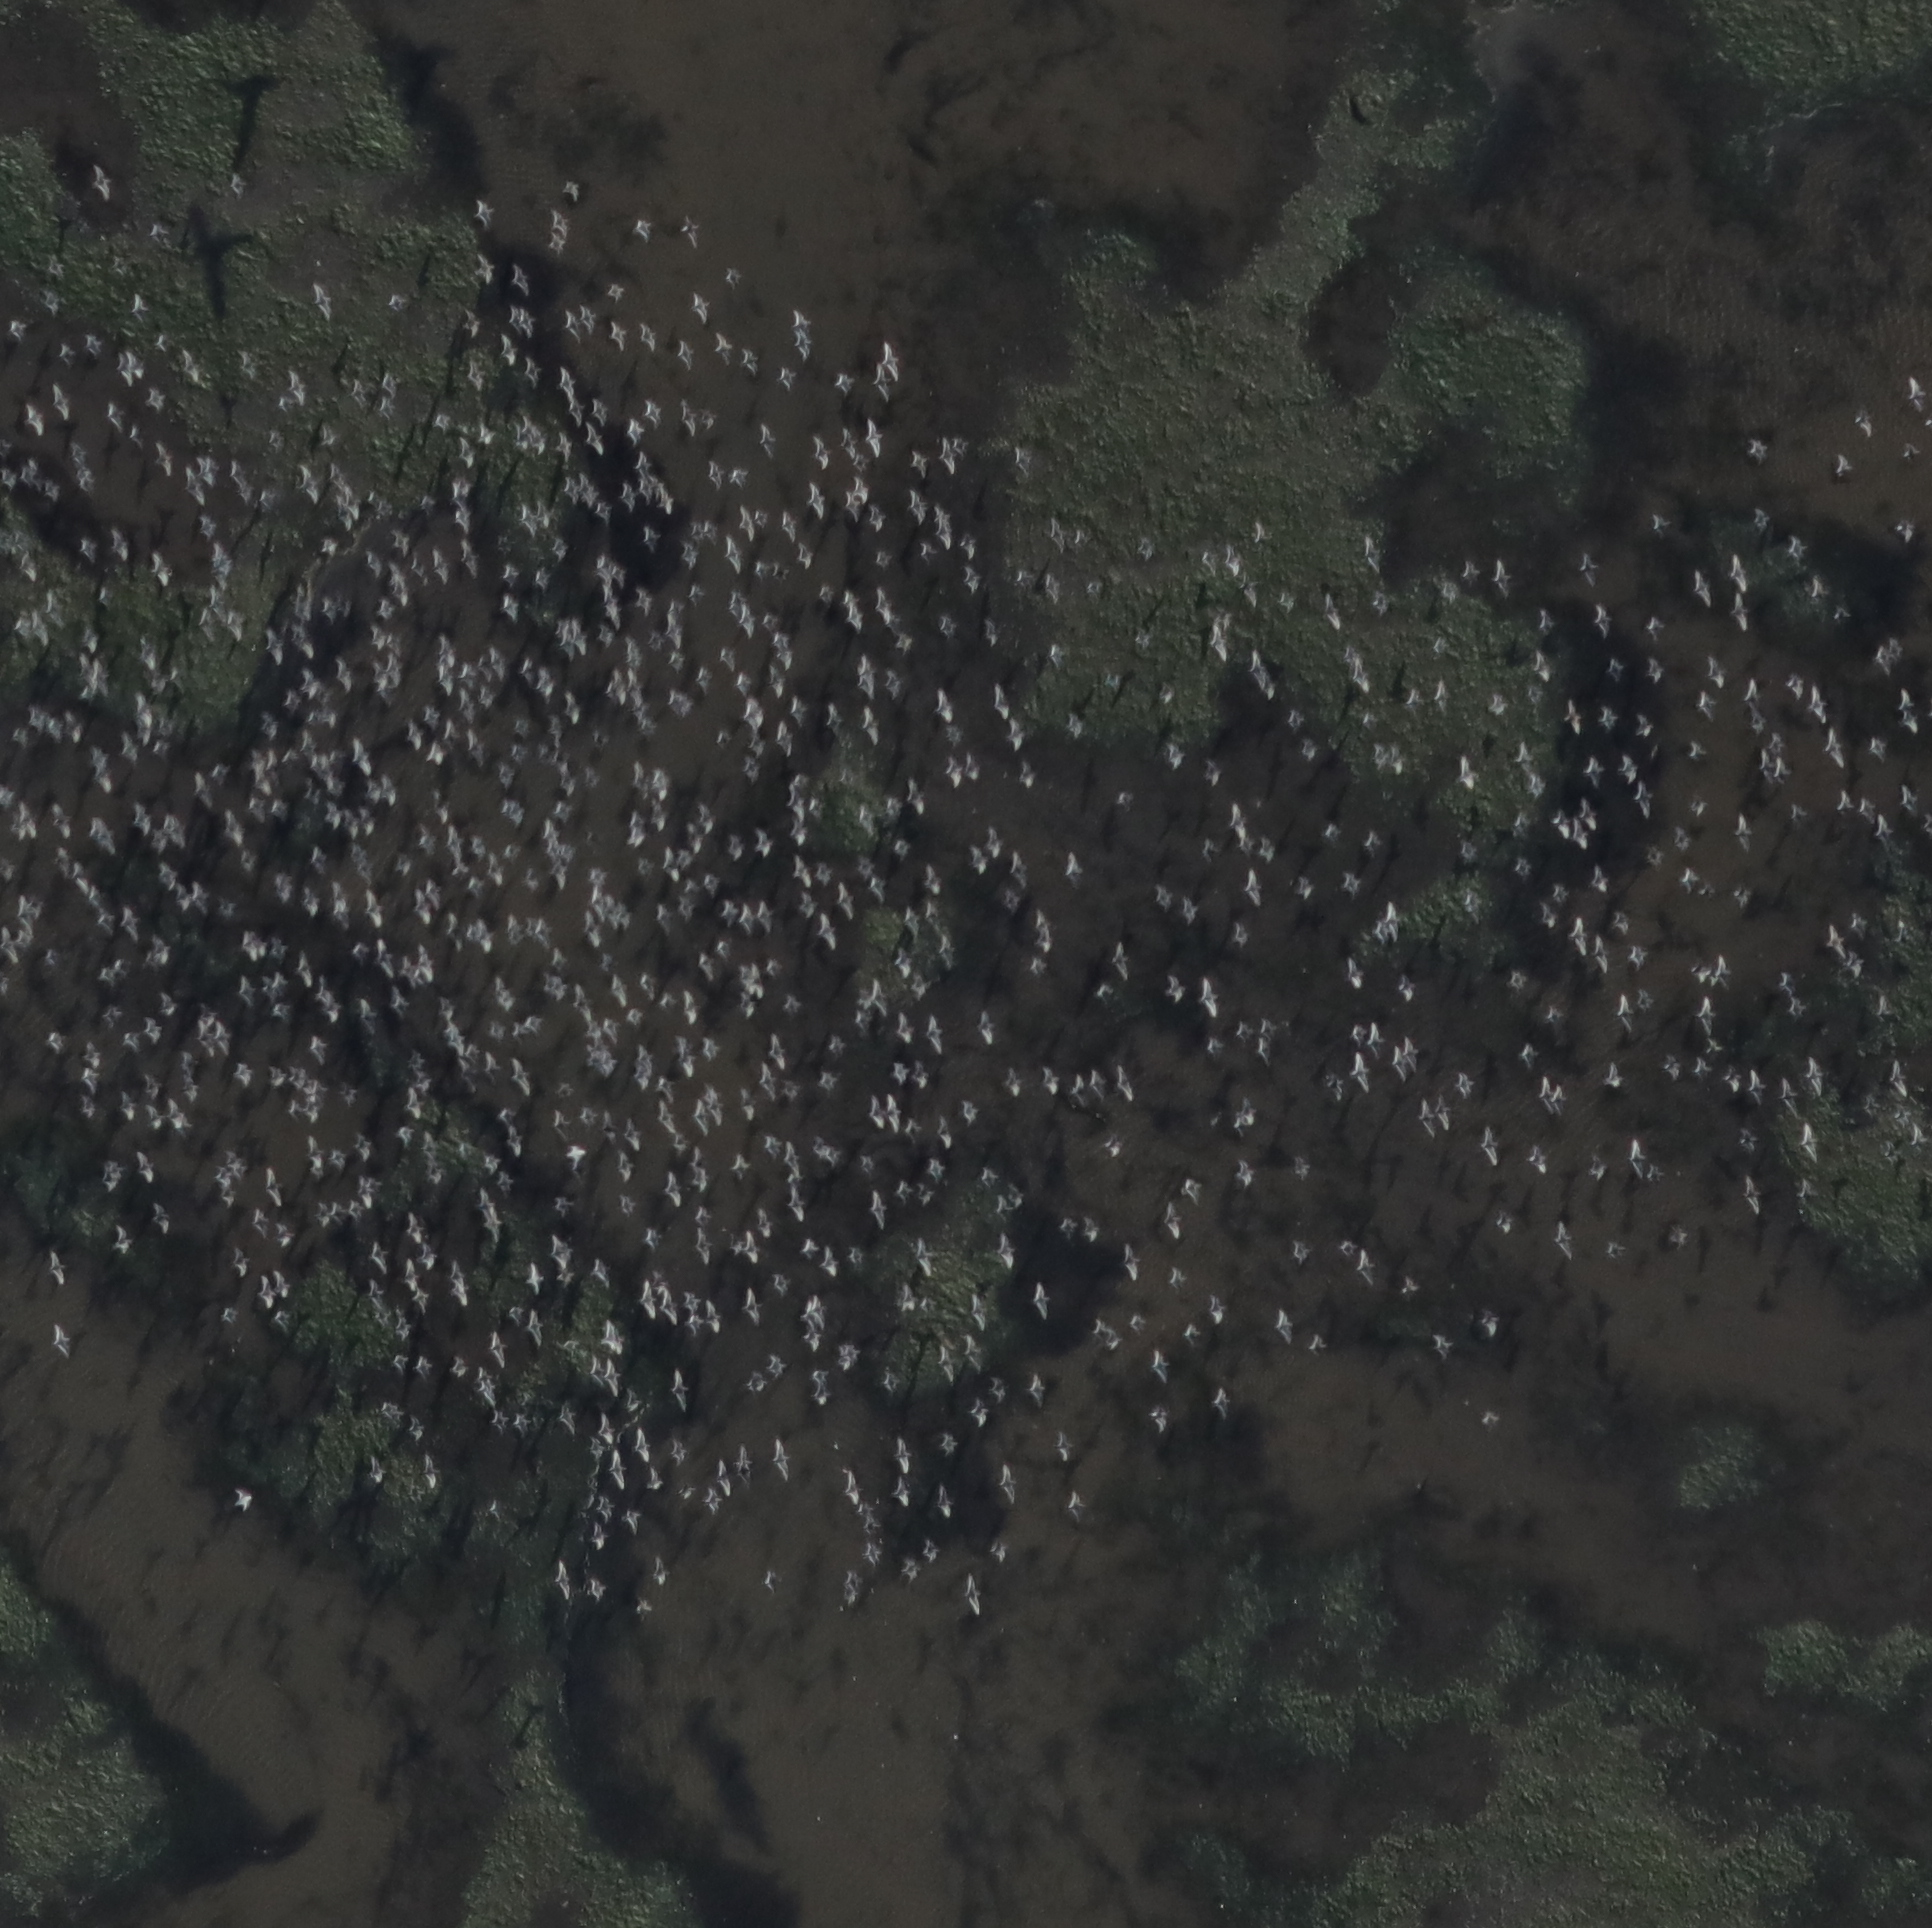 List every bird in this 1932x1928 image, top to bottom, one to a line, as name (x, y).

other bird (100, 181)
other bird (238, 187)
other bird (572, 189)
other bird (481, 213)
other bird (559, 220)
other bird (644, 228)
other bird (690, 230)
other bird (158, 232)
other bird (552, 242)
other bird (119, 267)
other bird (57, 270)
other bird (485, 271)
other bird (733, 276)
other bird (517, 281)
other bird (616, 287)
other bird (322, 300)
other bird (392, 302)
other bird (54, 304)
other bird (138, 308)
other bird (699, 309)
other bird (587, 318)
other bird (533, 321)
other bird (516, 323)
other bird (574, 323)
other bird (805, 323)
other bird (476, 324)
other bird (16, 330)
other bird (621, 334)
other bird (649, 335)
other bird (162, 340)
other bird (805, 341)
other bird (94, 344)
other bird (511, 348)
other bird (724, 350)
other bird (686, 351)
other bird (67, 355)
other bird (749, 361)
other bird (887, 361)
other bird (124, 365)
other bird (250, 365)
other bird (136, 367)
other bird (193, 367)
other bird (534, 371)
other bird (476, 377)
other bird (785, 377)
other bird (389, 382)
other bird (563, 383)
other bird (846, 383)
other bird (883, 383)
other bird (296, 385)
other bird (1916, 393)
other bird (153, 394)
other bird (60, 399)
other bird (363, 399)
other bird (285, 403)
other bird (385, 406)
other bird (567, 409)
other bird (115, 412)
other bird (595, 412)
other bird (651, 414)
other bird (707, 416)
other bird (35, 419)
other bird (693, 419)
other bird (1863, 419)
other bird (444, 424)
other bird (636, 428)
other bird (530, 430)
other bird (488, 435)
other bird (334, 436)
other bird (875, 437)
other bird (765, 439)
other bird (135, 440)
other bird (848, 440)
other bird (276, 442)
other bird (536, 442)
other bird (596, 442)
other bird (560, 444)
other bird (958, 447)
other bird (6, 448)
other bird (463, 448)
other bird (826, 451)
other bird (1758, 451)
other bird (75, 453)
other bird (1910, 453)
other bird (947, 455)
other bird (161, 458)
other bird (1025, 461)
other bird (863, 463)
other bird (918, 464)
other bird (643, 465)
other bird (1844, 467)
other bird (718, 471)
other bird (207, 472)
other bird (237, 472)
other bird (31, 474)
other bird (85, 475)
other bird (739, 476)
other bird (2, 477)
other bird (337, 477)
other bird (311, 484)
other bird (46, 485)
other bird (194, 485)
other bird (648, 487)
other bird (571, 490)
other bird (589, 490)
other bird (243, 491)
other bird (860, 491)
other bird (626, 495)
other bird (353, 496)
other bird (462, 496)
other bird (266, 500)
other bird (667, 500)
other bird (376, 502)
other bird (818, 502)
other bird (428, 503)
other bird (854, 505)
other bird (918, 506)
other bird (601, 509)
other bird (344, 512)
other bird (944, 513)
other bird (543, 515)
other bird (761, 516)
other bird (530, 517)
other bird (878, 517)
other bird (460, 518)
other bird (1761, 520)
other bird (751, 523)
other bird (1660, 525)
other bird (205, 526)
other bird (788, 526)
other bird (711, 527)
other bird (1260, 529)
other bird (1904, 529)
other bird (944, 533)
other bird (1084, 536)
other bird (649, 537)
other bird (698, 538)
other bird (1057, 538)
other bird (400, 545)
other bird (970, 545)
other bird (1794, 546)
other bird (119, 547)
other bird (329, 548)
other bird (559, 549)
other bird (927, 549)
other bird (1145, 550)
other bird (92, 551)
other bird (735, 551)
other bird (807, 553)
other bird (687, 554)
other bird (1370, 554)
other bird (1232, 557)
other bird (224, 558)
other bird (603, 559)
other bird (887, 559)
other bird (471, 560)
other bird (1212, 562)
other bird (31, 564)
other bird (374, 564)
other bird (444, 566)
other bird (418, 567)
other bird (159, 568)
other bird (1589, 568)
other bird (620, 570)
other bird (763, 571)
other bird (398, 572)
other bird (782, 573)
other bird (1739, 574)
other bird (1469, 575)
other bird (217, 576)
other bird (510, 577)
other bird (972, 577)
other bird (542, 578)
other bird (1020, 579)
other bird (1505, 581)
other bird (1095, 586)
other bird (1246, 586)
other bird (1051, 589)
other bird (1703, 589)
other bird (1822, 591)
other bird (608, 592)
other bird (1449, 593)
other bird (695, 594)
other bird (396, 595)
other bird (827, 595)
other bird (106, 596)
other bird (649, 598)
other bird (1383, 598)
other bird (294, 600)
other bird (1286, 600)
other bird (847, 601)
other bird (213, 604)
other bird (308, 605)
other bird (885, 605)
other bird (514, 606)
other bird (678, 606)
other bird (56, 607)
other bird (613, 607)
other bird (732, 607)
other bird (386, 610)
other bird (1334, 610)
other bird (331, 611)
other bird (1740, 611)
other bird (857, 612)
other bird (1841, 614)
other bird (746, 617)
other bird (209, 620)
other bird (1227, 620)
other bird (1604, 620)
other bird (1547, 621)
other bird (771, 622)
other bird (24, 624)
other bird (37, 624)
other bird (235, 625)
other bird (672, 627)
other bird (947, 627)
other bird (1655, 628)
other bird (609, 629)
other bird (991, 632)
other bird (583, 636)
other bird (377, 637)
other bird (904, 637)
other bird (1143, 637)
other bird (656, 638)
other bird (94, 639)
other bird (305, 639)
other bird (782, 641)
other bird (564, 642)
other bird (1224, 643)
other bird (395, 644)
other bird (634, 647)
other bird (1442, 647)
other bird (274, 648)
other bird (1896, 648)
other bird (1059, 653)
other bird (450, 656)
other bird (785, 656)
other bird (1352, 656)
other bird (727, 658)
other bird (1884, 659)
other bird (681, 660)
other bird (150, 661)
other bird (497, 661)
other bird (389, 663)
other bird (1539, 666)
other bird (1616, 669)
other bird (1655, 669)
other bird (86, 670)
other bird (530, 670)
other bird (868, 670)
other bird (1261, 670)
other bird (485, 672)
other bird (343, 673)
other bird (463, 674)
other bird (1718, 675)
other bird (703, 677)
other bird (1360, 677)
other bird (158, 679)
other bird (101, 681)
other bird (384, 681)
other bird (742, 681)
other bird (1115, 681)
other bird (775, 682)
other bird (447, 683)
other bird (547, 684)
other bird (861, 684)
other bird (308, 685)
other bird (639, 686)
other bird (894, 686)
other bird (619, 687)
other bird (1798, 687)
other bird (1269, 690)
other bird (1169, 691)
other bird (1537, 692)
other bird (1753, 694)
other bird (1440, 696)
other bird (297, 697)
other bird (1415, 700)
other bird (484, 701)
other bird (681, 701)
other bird (1907, 702)
other bird (1003, 703)
other bird (1707, 704)
other bird (143, 705)
other bird (799, 706)
other bird (946, 706)
other bird (1819, 706)
other bird (1499, 708)
other bird (472, 711)
other bird (573, 711)
other bird (754, 711)
other bird (325, 713)
other bird (640, 714)
other bird (37, 717)
other bird (1576, 717)
other bird (1607, 717)
other bird (431, 719)
other bird (871, 720)
other bird (835, 721)
other bird (1297, 721)
other bird (1367, 721)
other bird (1910, 721)
other bird (1075, 722)
other bird (1760, 722)
other bird (148, 724)
other bird (649, 725)
other bird (1642, 725)
other bird (48, 727)
other bird (70, 727)
other bird (269, 727)
other bird (451, 727)
other bird (524, 727)
other bird (554, 729)
other bird (956, 733)
other bird (1018, 733)
other bird (413, 736)
other bird (723, 737)
other bird (779, 739)
other bird (602, 740)
other bird (759, 741)
other bird (311, 744)
other bird (476, 745)
other bird (1876, 745)
other bird (134, 746)
other bird (1775, 746)
other bird (160, 749)
other bird (1835, 749)
other bird (1311, 750)
other bird (1697, 750)
other bird (519, 752)
other bird (548, 752)
other bird (98, 754)
other bird (441, 754)
other bird (1177, 755)
other bird (1383, 755)
other bird (290, 756)
other bird (256, 757)
other bird (1396, 757)
other bird (1527, 758)
other bird (335, 763)
other bird (363, 763)
other bird (1767, 765)
other bird (952, 766)
other bird (319, 769)
other bird (751, 770)
other bird (97, 771)
other bird (1632, 771)
other bird (1212, 772)
other bird (1596, 772)
other bird (219, 774)
other bird (592, 774)
other bird (1030, 774)
other bird (1467, 774)
other bird (974, 775)
other bird (1781, 776)
other bird (639, 777)
other bird (503, 778)
other bird (566, 779)
other bird (261, 782)
other bird (331, 782)
other bird (1537, 785)
other bird (201, 788)
other bird (376, 788)
other bird (388, 789)
other bird (311, 792)
other bird (661, 792)
other bird (915, 796)
other bird (793, 797)
other bird (1128, 799)
other bird (1644, 799)
other bird (6, 800)
other bird (1910, 801)
other bird (889, 803)
other bird (255, 805)
other bird (1698, 805)
other bird (1845, 805)
other bird (502, 806)
other bird (565, 806)
other bird (815, 808)
other bird (281, 809)
other bird (441, 809)
other bird (1866, 811)
other bird (518, 812)
other bird (1798, 813)
other bird (145, 816)
other bird (335, 816)
other bird (1588, 816)
other bird (660, 817)
other bird (705, 820)
other bird (31, 821)
other bird (62, 822)
other bird (868, 822)
other bird (1237, 822)
other bird (1563, 822)
other bird (1521, 823)
other bird (367, 824)
other bird (231, 826)
other bird (1930, 826)
other bird (354, 828)
other bird (546, 828)
other bird (1880, 828)
other bird (13, 829)
other bird (96, 829)
other bird (177, 829)
other bird (802, 830)
other bird (1743, 831)
other bird (1332, 832)
other bird (639, 834)
other bird (1581, 835)
other bird (1375, 837)
other bird (160, 838)
other bird (428, 838)
other bird (108, 839)
other bird (451, 839)
other bird (697, 839)
other bird (1682, 839)
other bird (595, 840)
other bird (768, 844)
other bird (998, 845)
other bird (1263, 845)
other bird (482, 846)
other bird (1207, 847)
other bird (737, 848)
other bird (1245, 848)
other bird (553, 849)
other bird (902, 849)
other bird (360, 853)
other bird (508, 854)
other bird (1470, 855)
other bird (1655, 855)
other bird (981, 857)
other bird (685, 858)
other bird (315, 859)
other bird (249, 860)
other bird (60, 862)
other bird (405, 864)
other bird (673, 865)
other bird (363, 866)
other bird (637, 866)
other bird (863, 866)
other bird (464, 867)
other bird (1018, 868)
other bird (1524, 868)
other bird (7, 869)
other bird (500, 869)
other bird (559, 870)
other bird (799, 870)
other bird (163, 871)
other bird (827, 872)
other bird (1072, 872)
other bird (595, 877)
other bird (532, 878)
other bird (85, 880)
other bird (712, 881)
other bird (1601, 882)
other bird (1690, 882)
other bird (932, 883)
other bird (1352, 884)
other bird (472, 886)
other bird (878, 886)
other bird (1306, 886)
other bird (1253, 887)
other bird (286, 889)
other bird (692, 889)
other bird (1706, 889)
other bird (435, 894)
other bird (1561, 894)
other bird (1741, 896)
other bird (1012, 897)
other bird (183, 898)
other bird (204, 898)
other bird (340, 898)
other bird (1165, 898)
other bird (94, 899)
other bird (810, 899)
other bird (309, 900)
other bird (847, 902)
other bird (603, 903)
other bird (687, 904)
other bird (224, 905)
other bird (375, 906)
other bird (1473, 906)
other bird (421, 907)
other bird (727, 909)
other bird (27, 911)
other bird (344, 911)
other bird (1190, 911)
other bird (626, 915)
other bird (929, 915)
other bird (1549, 915)
other bird (615, 916)
other bird (1621, 918)
other bird (669, 920)
other bird (762, 920)
other bird (1393, 920)
other bird (917, 921)
other bird (1042, 921)
other bird (751, 922)
other bird (1853, 922)
other bird (126, 923)
other bird (109, 928)
other bird (592, 928)
other bird (828, 929)
other bird (454, 930)
other bird (471, 930)
other bird (513, 931)
other bird (531, 931)
other bird (1381, 931)
other bird (1900, 934)
other bird (1580, 935)
other bird (1240, 936)
other bird (543, 937)
other bird (261, 940)
other bird (484, 942)
other bird (1836, 942)
other bird (12, 944)
other bird (1049, 944)
other bird (247, 945)
other bird (359, 946)
other bird (725, 946)
other bird (163, 948)
other bird (944, 951)
other bird (277, 952)
other bird (1598, 952)
other bird (51, 956)
other bird (1635, 956)
other bird (388, 957)
other bird (606, 959)
other bird (1120, 959)
other bird (149, 960)
other bird (1851, 960)
other bird (705, 961)
other bird (426, 963)
other bird (560, 963)
other bird (905, 964)
other bird (125, 966)
other bird (771, 966)
other bird (1040, 966)
other bird (306, 969)
other bird (410, 970)
other bird (1700, 970)
other bird (1723, 972)
other bird (104, 973)
other bird (753, 973)
other bird (1355, 973)
other bird (1517, 980)
other bird (281, 981)
other bird (1716, 981)
other bird (648, 984)
other bird (920, 984)
other bird (550, 985)
other bird (1407, 985)
other bird (559, 986)
other bird (619, 986)
other bird (1788, 986)
other bird (266, 987)
other bird (756, 988)
other bird (1176, 990)
other bird (1104, 991)
other bird (247, 992)
other bird (322, 993)
other bird (507, 997)
other bird (1206, 997)
other bird (875, 998)
other bird (1644, 999)
other bird (580, 1002)
other bird (668, 1002)
other bird (398, 1003)
other bird (170, 1005)
other bird (692, 1005)
other bird (280, 1006)
other bird (751, 1006)
other bird (446, 1007)
other bird (791, 1007)
other bird (1887, 1011)
other bird (334, 1012)
other bird (1623, 1012)
other bird (1795, 1012)
other bird (212, 1014)
other bird (366, 1014)
other bird (866, 1015)
other bird (1706, 1015)
other bird (114, 1016)
other bird (638, 1016)
other bird (1554, 1016)
other bird (536, 1025)
other bird (590, 1027)
other bird (614, 1027)
other bird (984, 1027)
other bird (906, 1028)
other bird (153, 1029)
other bird (1244, 1029)
other bird (518, 1031)
other bird (1267, 1031)
other bird (1358, 1031)
other bird (496, 1032)
other bird (207, 1034)
other bird (934, 1034)
other bird (126, 1035)
other bird (223, 1036)
other bird (451, 1038)
other bird (57, 1039)
other bird (1375, 1041)
other bird (836, 1047)
other bird (1214, 1047)
other bird (1712, 1048)
other bird (319, 1049)
other bird (682, 1049)
other bird (712, 1050)
other bird (1267, 1050)
other bird (1410, 1051)
other bird (468, 1052)
other bird (92, 1053)
other bird (644, 1053)
other bird (1529, 1053)
other bird (779, 1054)
other bird (599, 1056)
other bird (418, 1058)
other bird (187, 1061)
other bird (608, 1061)
other bird (1399, 1061)
other bird (489, 1067)
other bird (1703, 1067)
other bird (1674, 1068)
other bird (902, 1070)
other bird (1358, 1072)
other bird (245, 1073)
other bird (425, 1073)
other bird (471, 1073)
other bird (520, 1074)
other bird (1813, 1075)
other bird (277, 1077)
other bird (921, 1077)
other bird (296, 1078)
other bird (1897, 1078)
other bird (92, 1079)
other bird (828, 1079)
other bird (1050, 1079)
other bird (1613, 1079)
other bird (1729, 1079)
other bird (641, 1080)
other bird (768, 1081)
other bird (1018, 1083)
other bird (1337, 1083)
other bird (1462, 1083)
other bird (1127, 1084)
other bird (1103, 1086)
other bird (152, 1087)
other bird (192, 1087)
other bird (563, 1088)
other bird (665, 1088)
other bird (1081, 1088)
other bird (1755, 1088)
other bird (790, 1089)
other bird (709, 1090)
other bird (317, 1091)
other bird (1560, 1093)
other bird (1546, 1094)
other bird (1788, 1095)
other bird (349, 1096)
other bird (409, 1099)
other bird (749, 1103)
other bird (124, 1105)
other bird (1872, 1107)
other bird (89, 1108)
other bird (295, 1109)
other bird (310, 1110)
other bird (717, 1110)
other bird (892, 1110)
other bird (1250, 1110)
other bird (1440, 1111)
other bird (972, 1112)
other bird (661, 1113)
other bird (508, 1114)
other bird (1426, 1114)
other bird (593, 1115)
other bird (696, 1115)
other bird (878, 1115)
other bird (177, 1116)
other bird (1903, 1117)
other bird (157, 1118)
other bird (561, 1121)
other bird (1241, 1123)
other bird (911, 1127)
other bird (610, 1129)
other bird (943, 1133)
other bird (408, 1134)
other bird (633, 1136)
other bird (1919, 1139)
other bird (515, 1140)
other bird (1749, 1140)
other bird (1114, 1142)
other bird (1487, 1142)
other bird (1810, 1143)
other bird (361, 1147)
other bird (430, 1147)
other bird (683, 1147)
other bird (772, 1147)
other bird (821, 1147)
other bird (311, 1150)
other bird (334, 1150)
other bird (1892, 1153)
other bird (575, 1157)
other bird (790, 1157)
other bird (833, 1157)
other bird (1538, 1158)
other bird (231, 1159)
other bird (697, 1159)
other bird (493, 1160)
other bird (1641, 1161)
other bird (866, 1162)
other bird (1304, 1167)
other bird (124, 1168)
other bird (432, 1168)
other bird (629, 1168)
other bird (740, 1168)
other bird (934, 1168)
other bird (1597, 1168)
other bird (317, 1170)
other bird (147, 1171)
other bird (240, 1171)
other bird (224, 1174)
other bird (1655, 1175)
other bird (1246, 1176)
other bird (989, 1178)
other bird (110, 1179)
other bird (702, 1179)
other bird (793, 1180)
other bird (506, 1183)
other bird (677, 1187)
other bird (269, 1188)
other bird (366, 1189)
other bird (1191, 1190)
other bird (901, 1191)
other bird (1806, 1191)
other bird (926, 1196)
other bird (1752, 1196)
other bird (1018, 1197)
other bird (228, 1199)
other bird (795, 1202)
other bird (626, 1204)
other bird (562, 1205)
other bird (1001, 1206)
other bird (487, 1207)
other bird (879, 1210)
other bird (325, 1211)
other bird (336, 1212)
other bird (353, 1212)
other bird (158, 1217)
other bird (261, 1218)
other bird (703, 1219)
other bird (1173, 1220)
other bird (1503, 1221)
other bird (764, 1225)
other bird (1068, 1227)
other bird (420, 1228)
other bird (1091, 1231)
other bird (287, 1233)
other bird (655, 1236)
other bird (1679, 1237)
other bird (121, 1239)
other bird (1566, 1240)
other bird (736, 1246)
other bird (1347, 1246)
other bird (704, 1247)
other bird (564, 1248)
other bird (810, 1249)
other bird (1005, 1250)
other bird (1617, 1250)
other bird (751, 1252)
other bird (1301, 1252)
other bird (855, 1255)
other bird (379, 1257)
other bird (927, 1258)
other bird (245, 1259)
other bird (429, 1261)
other bird (830, 1262)
other bird (1128, 1262)
other bird (1364, 1267)
other bird (58, 1268)
other bird (459, 1272)
other bird (603, 1272)
other bird (566, 1274)
other bird (410, 1276)
other bird (537, 1277)
other bird (658, 1281)
other bird (1178, 1282)
other bird (781, 1283)
other bird (285, 1284)
other bird (1410, 1286)
other bird (377, 1290)
other bird (460, 1290)
other bird (268, 1292)
other bird (423, 1297)
other bird (907, 1298)
other bird (1040, 1298)
other bird (650, 1301)
other bird (692, 1302)
other bird (930, 1304)
other bird (669, 1308)
other bird (752, 1309)
other bird (1217, 1310)
other bird (517, 1313)
other bird (978, 1313)
other bird (281, 1314)
other bird (819, 1315)
other bird (232, 1317)
other bird (381, 1317)
other bird (711, 1317)
other bird (809, 1318)
other bird (1487, 1319)
other bird (695, 1322)
other bird (1138, 1324)
other bird (402, 1325)
other bird (1285, 1328)
other bird (536, 1329)
other bird (1101, 1330)
other bird (1194, 1334)
other bird (64, 1340)
other bird (611, 1340)
other bird (813, 1340)
other bird (622, 1341)
other bird (1114, 1342)
other bird (1442, 1345)
other bird (497, 1346)
other bird (571, 1346)
other bird (1319, 1347)
other bird (852, 1352)
other bird (973, 1355)
other bird (399, 1358)
other bird (844, 1362)
other bird (949, 1362)
other bird (778, 1364)
other bird (422, 1365)
other bird (1162, 1366)
other bird (460, 1368)
other bird (597, 1372)
other bird (819, 1376)
other bird (484, 1377)
other bird (613, 1377)
other bird (890, 1381)
other bird (757, 1382)
other bird (1035, 1390)
other bird (490, 1391)
other bird (682, 1391)
other bird (1000, 1391)
other bird (820, 1393)
other bird (633, 1402)
other bird (1219, 1402)
other bird (390, 1411)
other bird (979, 1412)
other bird (1158, 1416)
other bird (567, 1418)
other bird (500, 1420)
other bird (1490, 1421)
other bird (522, 1423)
other bird (420, 1426)
other bird (608, 1429)
other bird (949, 1444)
other bird (1062, 1446)
other bird (596, 1448)
other bird (640, 1448)
other bird (676, 1454)
other bird (904, 1456)
other bird (781, 1458)
other bird (743, 1460)
other bird (427, 1466)
other bird (618, 1469)
other bird (379, 1470)
other bird (745, 1473)
other bird (724, 1479)
other bird (652, 1480)
other bird (1007, 1484)
other bird (899, 1490)
other bird (855, 1491)
other bird (686, 1493)
other bird (245, 1501)
other bird (712, 1501)
other bird (945, 1502)
other bird (606, 1504)
other bird (1077, 1506)
other bird (495, 1509)
other bird (865, 1509)
other bird (634, 1516)
other bird (871, 1524)
other bird (598, 1534)
other bird (930, 1549)
other bird (1002, 1550)
other bird (874, 1555)
other bird (909, 1569)
other bird (660, 1574)
other bird (855, 1576)
other bird (564, 1579)
other bird (771, 1583)
other bird (601, 1589)
other bird (973, 1592)
other bird (852, 1594)
other bird (640, 1605)